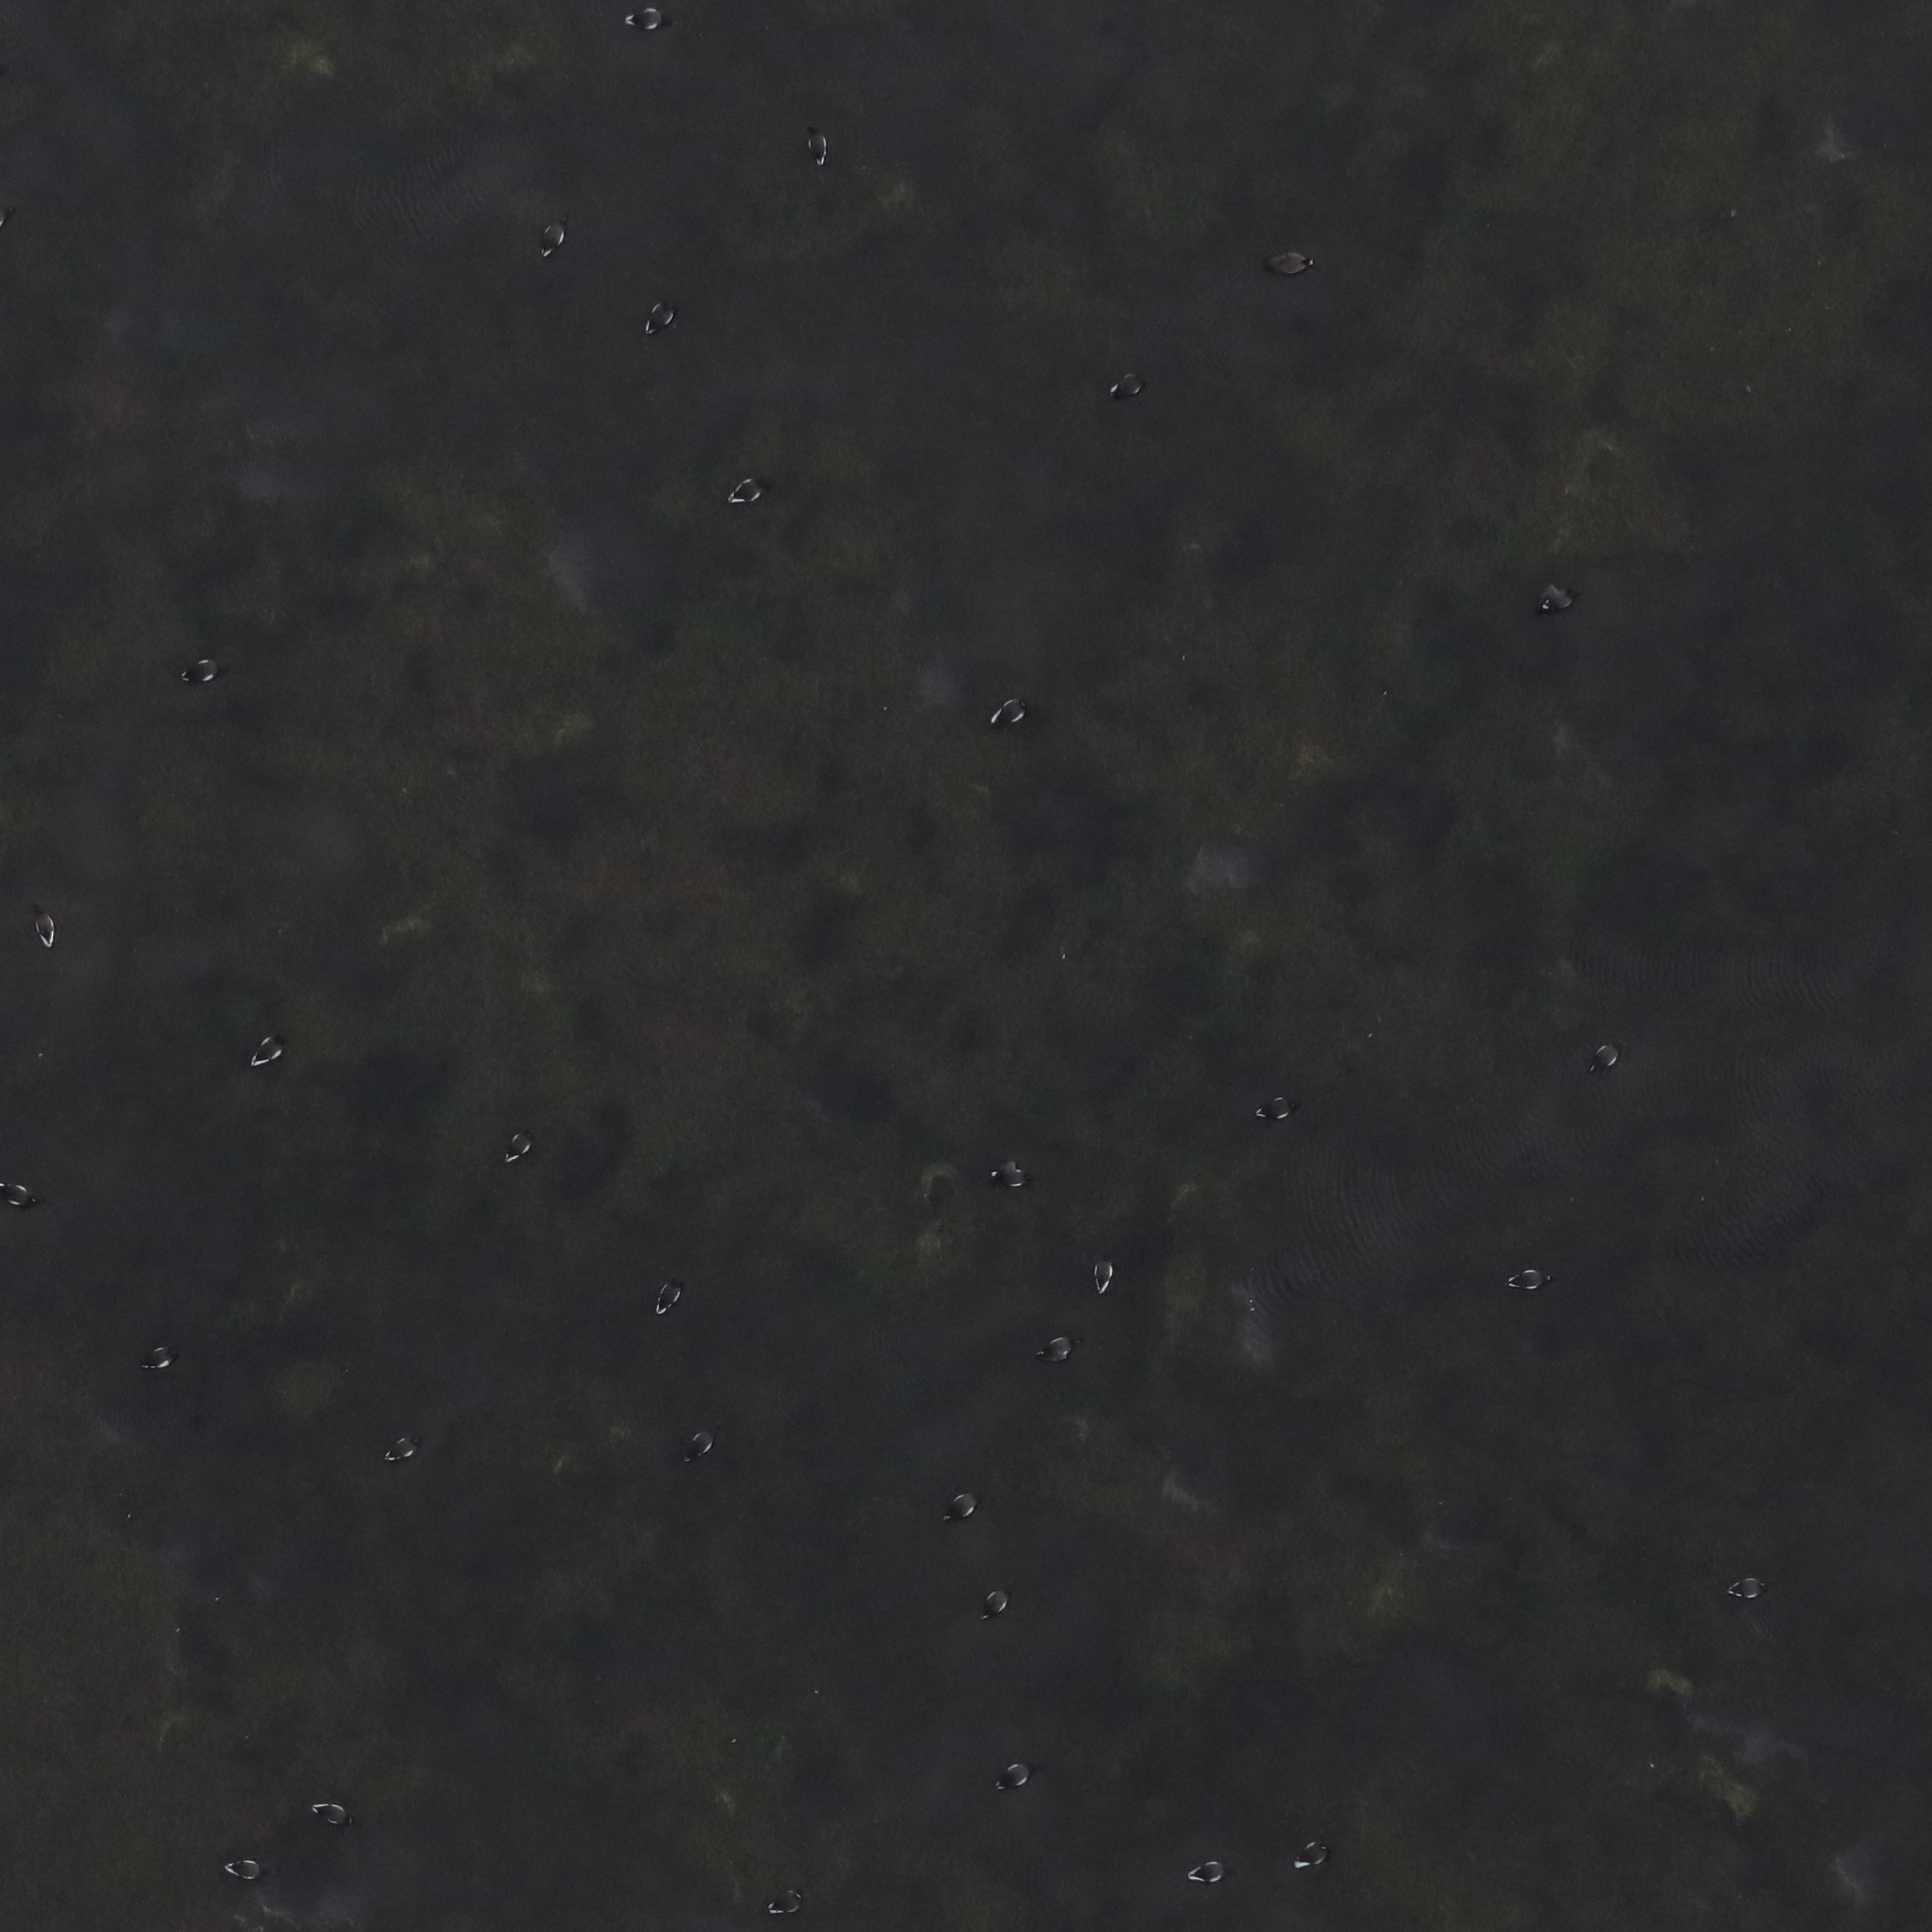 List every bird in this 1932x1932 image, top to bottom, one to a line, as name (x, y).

brant (647, 17)
brant (818, 142)
brant (554, 238)
other bird (1291, 261)
brant (661, 318)
brant (1124, 383)
brant (746, 491)
brant (1554, 598)
brant (203, 671)
brant (1009, 711)
brant (43, 926)
brant (267, 1051)
brant (1605, 1056)
brant (1277, 1109)
brant (518, 1147)
brant (1012, 1176)
brant (17, 1196)
brant (1104, 1278)
brant (1530, 1281)
brant (667, 1295)
brant (1056, 1350)
brant (162, 1359)
brant (698, 1445)
brant (399, 1451)
brant (960, 1505)
brant (1750, 1588)
brant (995, 1603)
brant (1016, 1776)
brant (331, 1815)
brant (1313, 1854)
brant (243, 1871)
brant (1211, 1873)
brant (785, 1903)